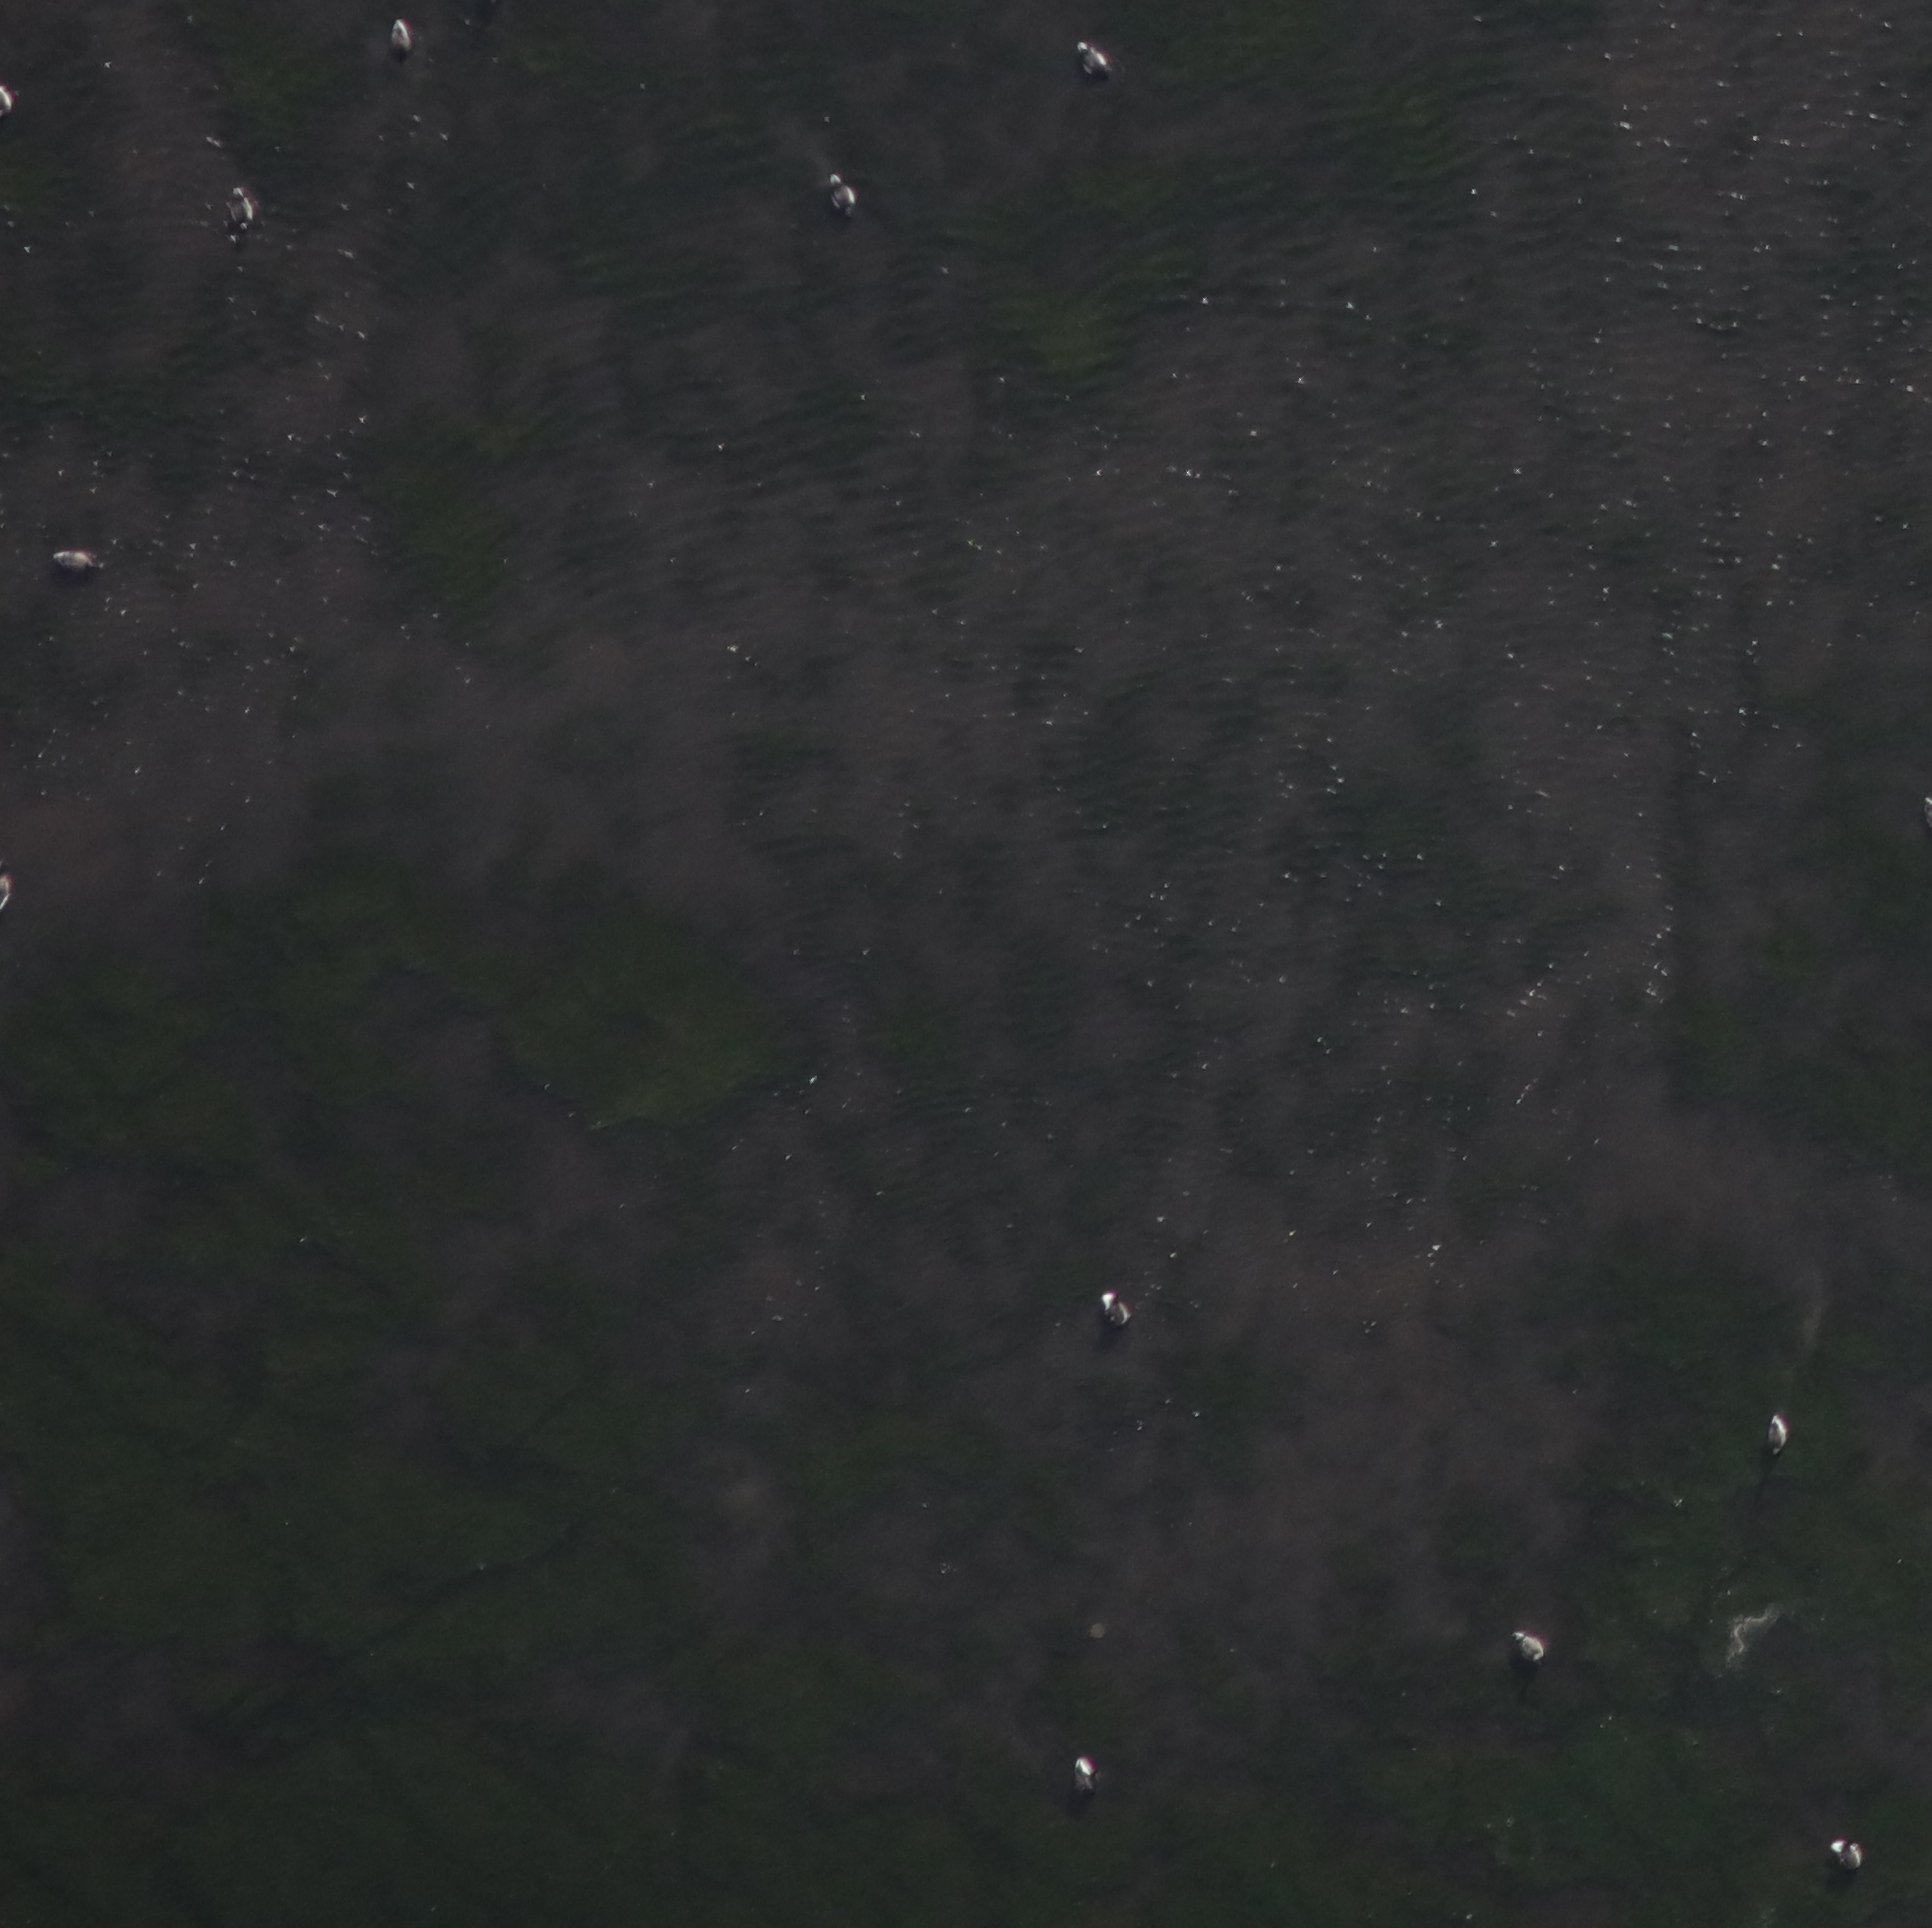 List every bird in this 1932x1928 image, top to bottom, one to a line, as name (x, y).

brant (400, 37)
brant (1094, 61)
brant (841, 198)
brant (240, 211)
brant (77, 560)
brant (1116, 1310)
brant (1776, 1436)
brant (1528, 1647)
brant (1085, 1775)
brant (1849, 1855)